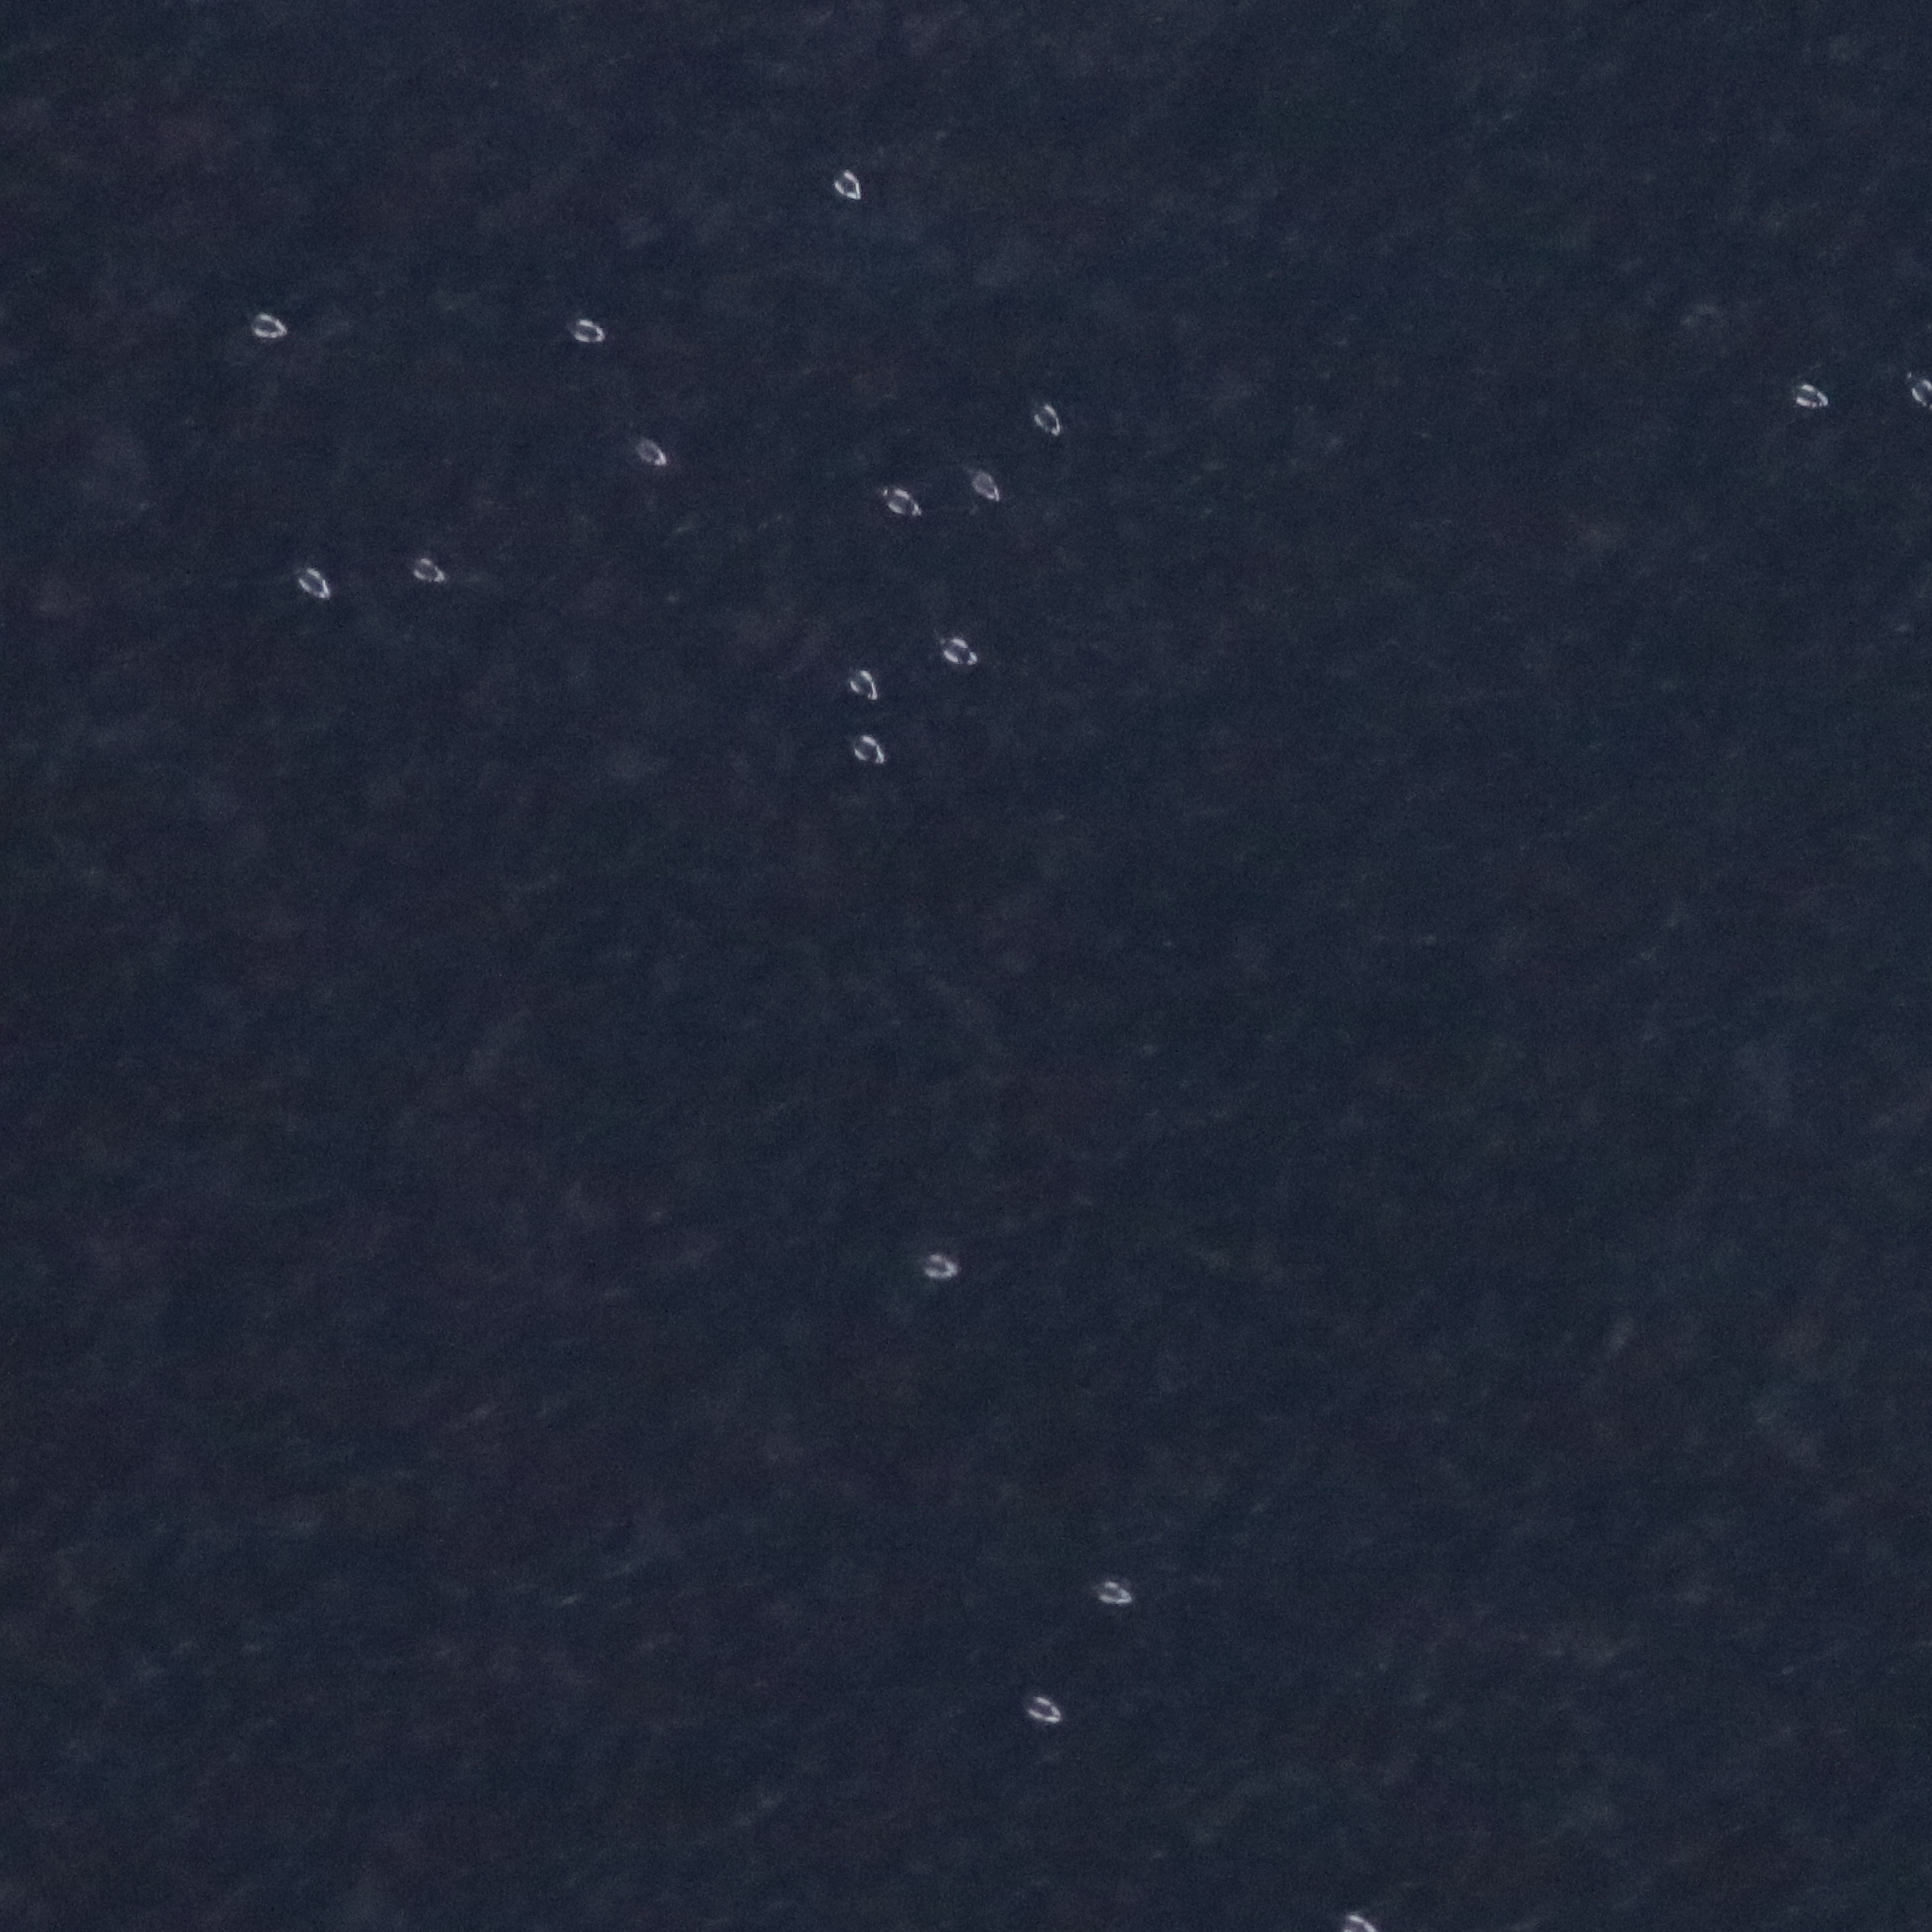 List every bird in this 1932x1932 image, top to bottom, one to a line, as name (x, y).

brant (846, 184)
brant (266, 326)
brant (584, 330)
brant (1923, 392)
brant (1808, 397)
brant (1046, 416)
brant (652, 451)
brant (984, 484)
brant (900, 501)
brant (428, 570)
brant (309, 580)
brant (957, 652)
brant (864, 683)
brant (866, 748)
brant (942, 1267)
brant (1115, 1594)
brant (1041, 1708)
brant (1354, 1927)